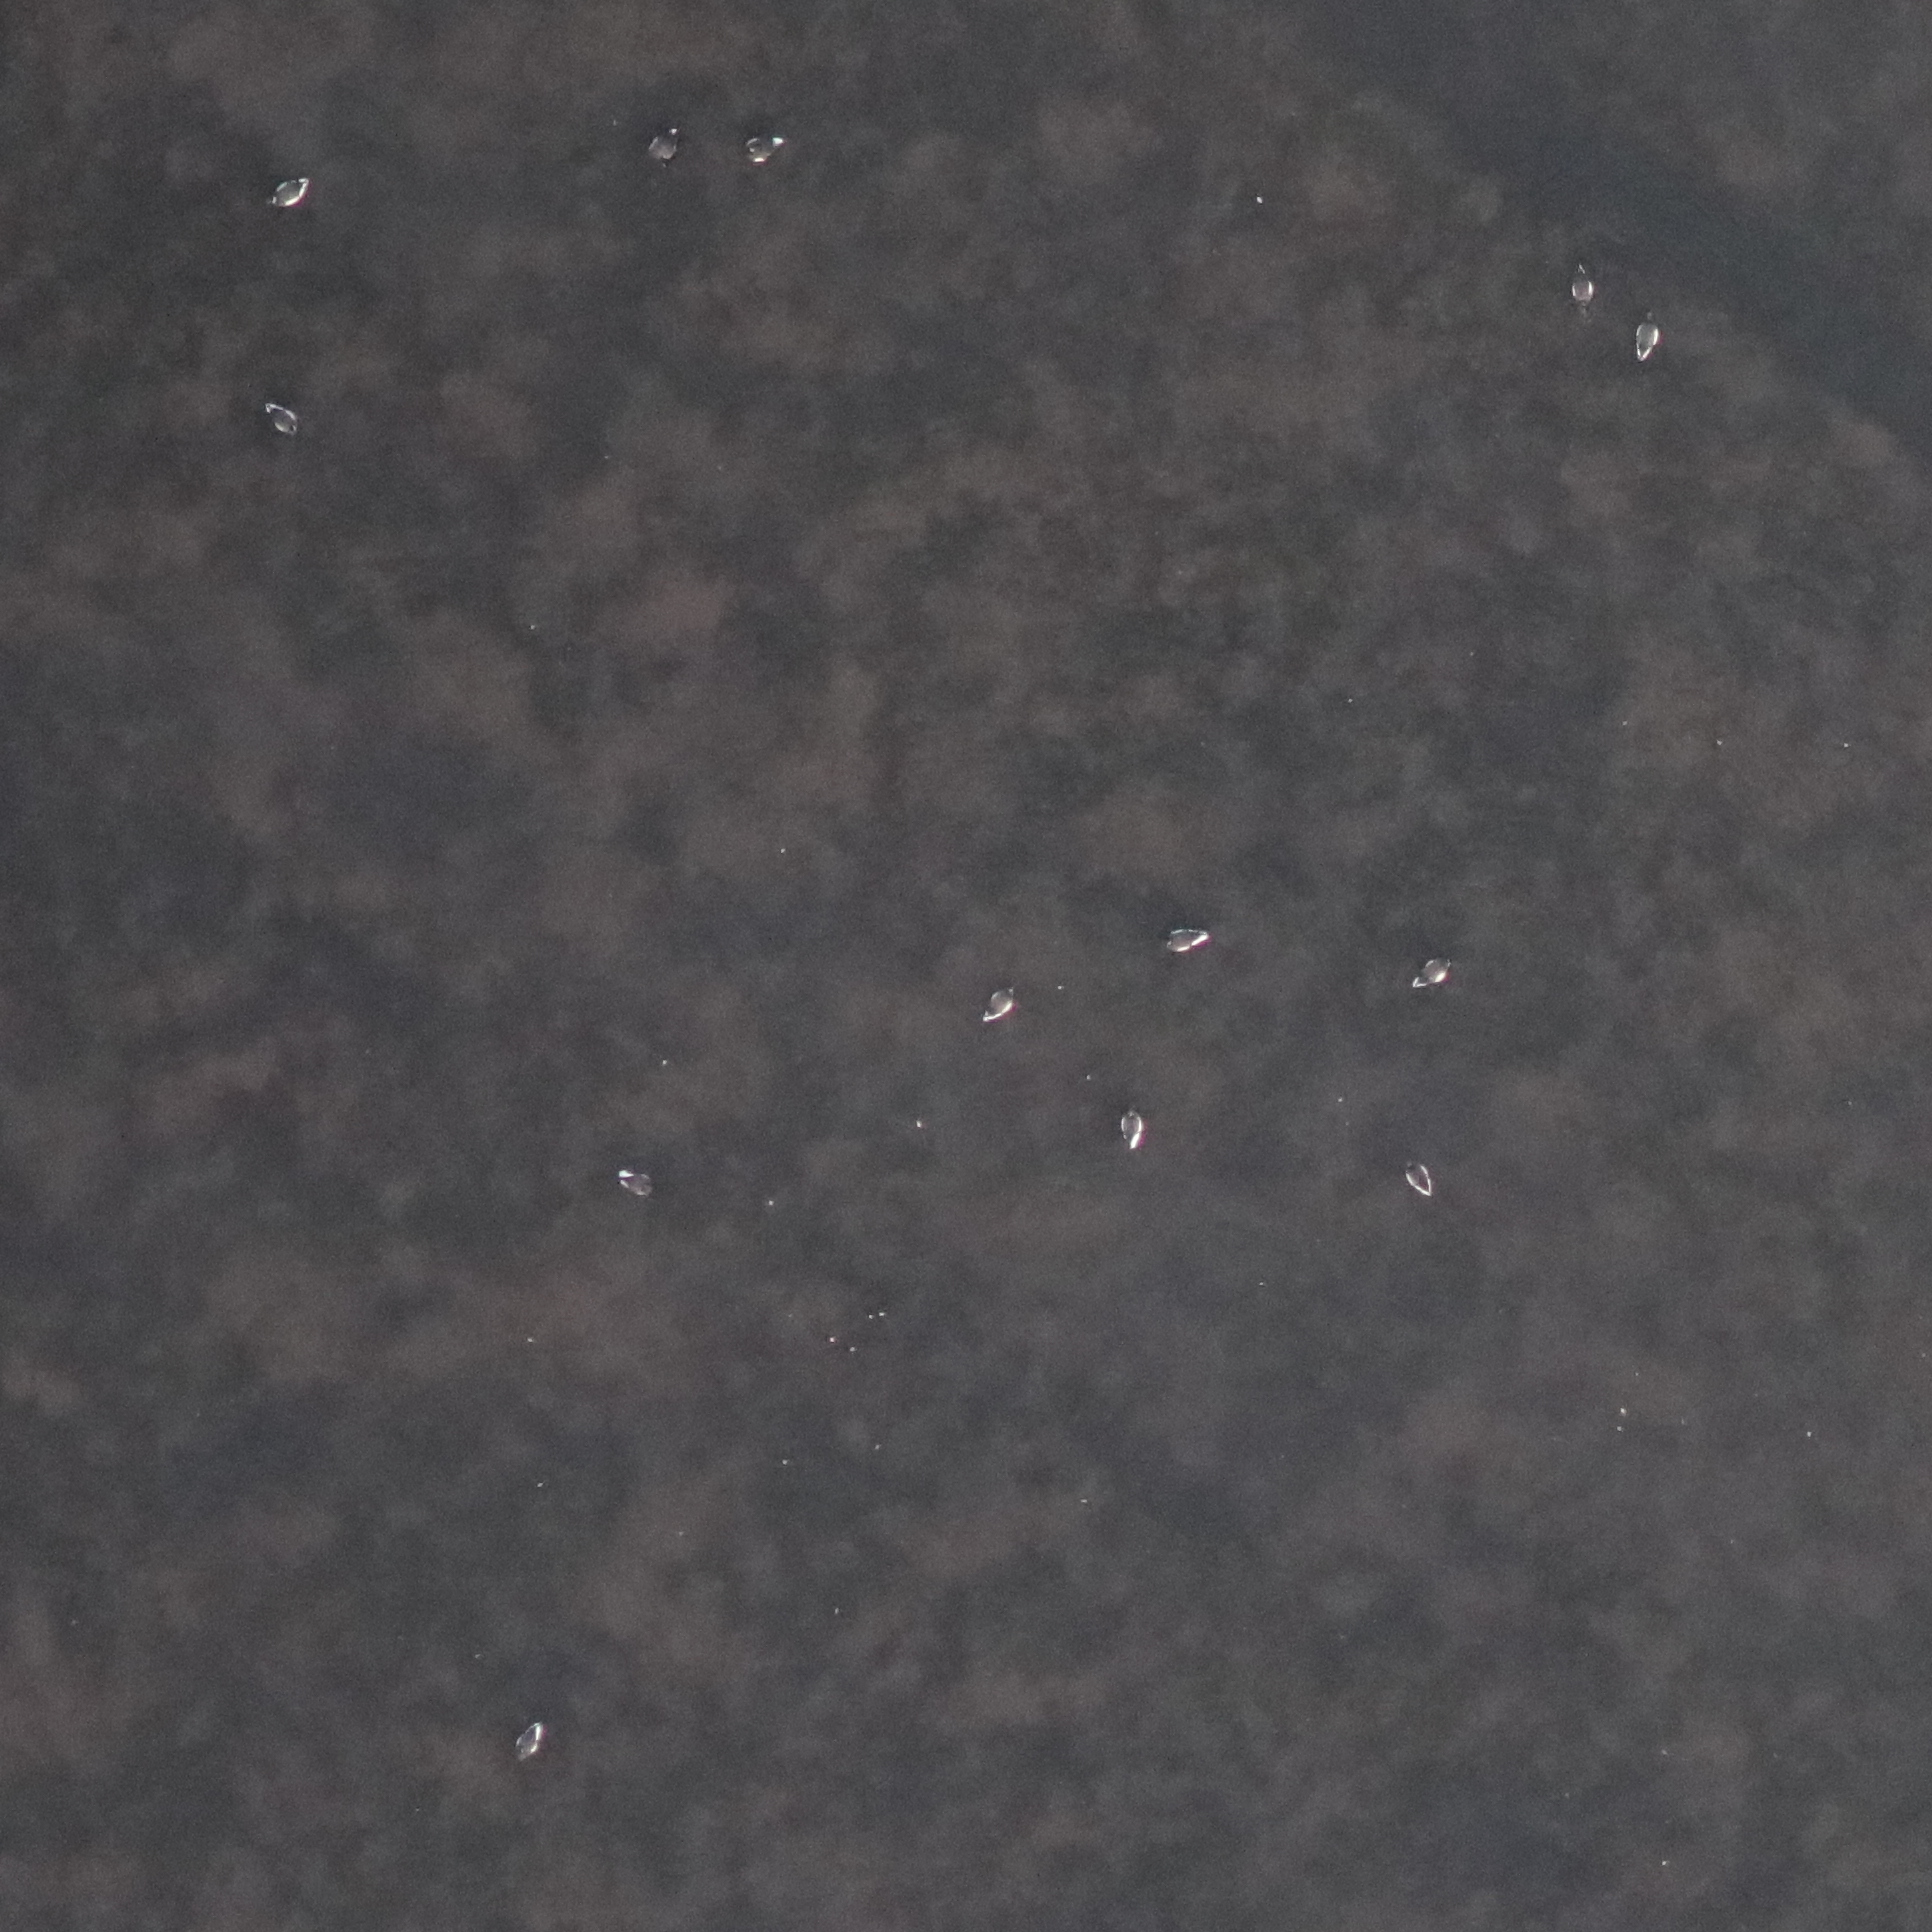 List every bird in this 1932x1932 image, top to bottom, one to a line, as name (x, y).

brant (665, 148)
brant (766, 148)
brant (289, 194)
brant (1580, 290)
brant (1647, 339)
brant (284, 420)
brant (1186, 940)
brant (1433, 972)
brant (999, 1004)
brant (1133, 1128)
brant (1417, 1177)
brant (638, 1184)
brant (530, 1741)